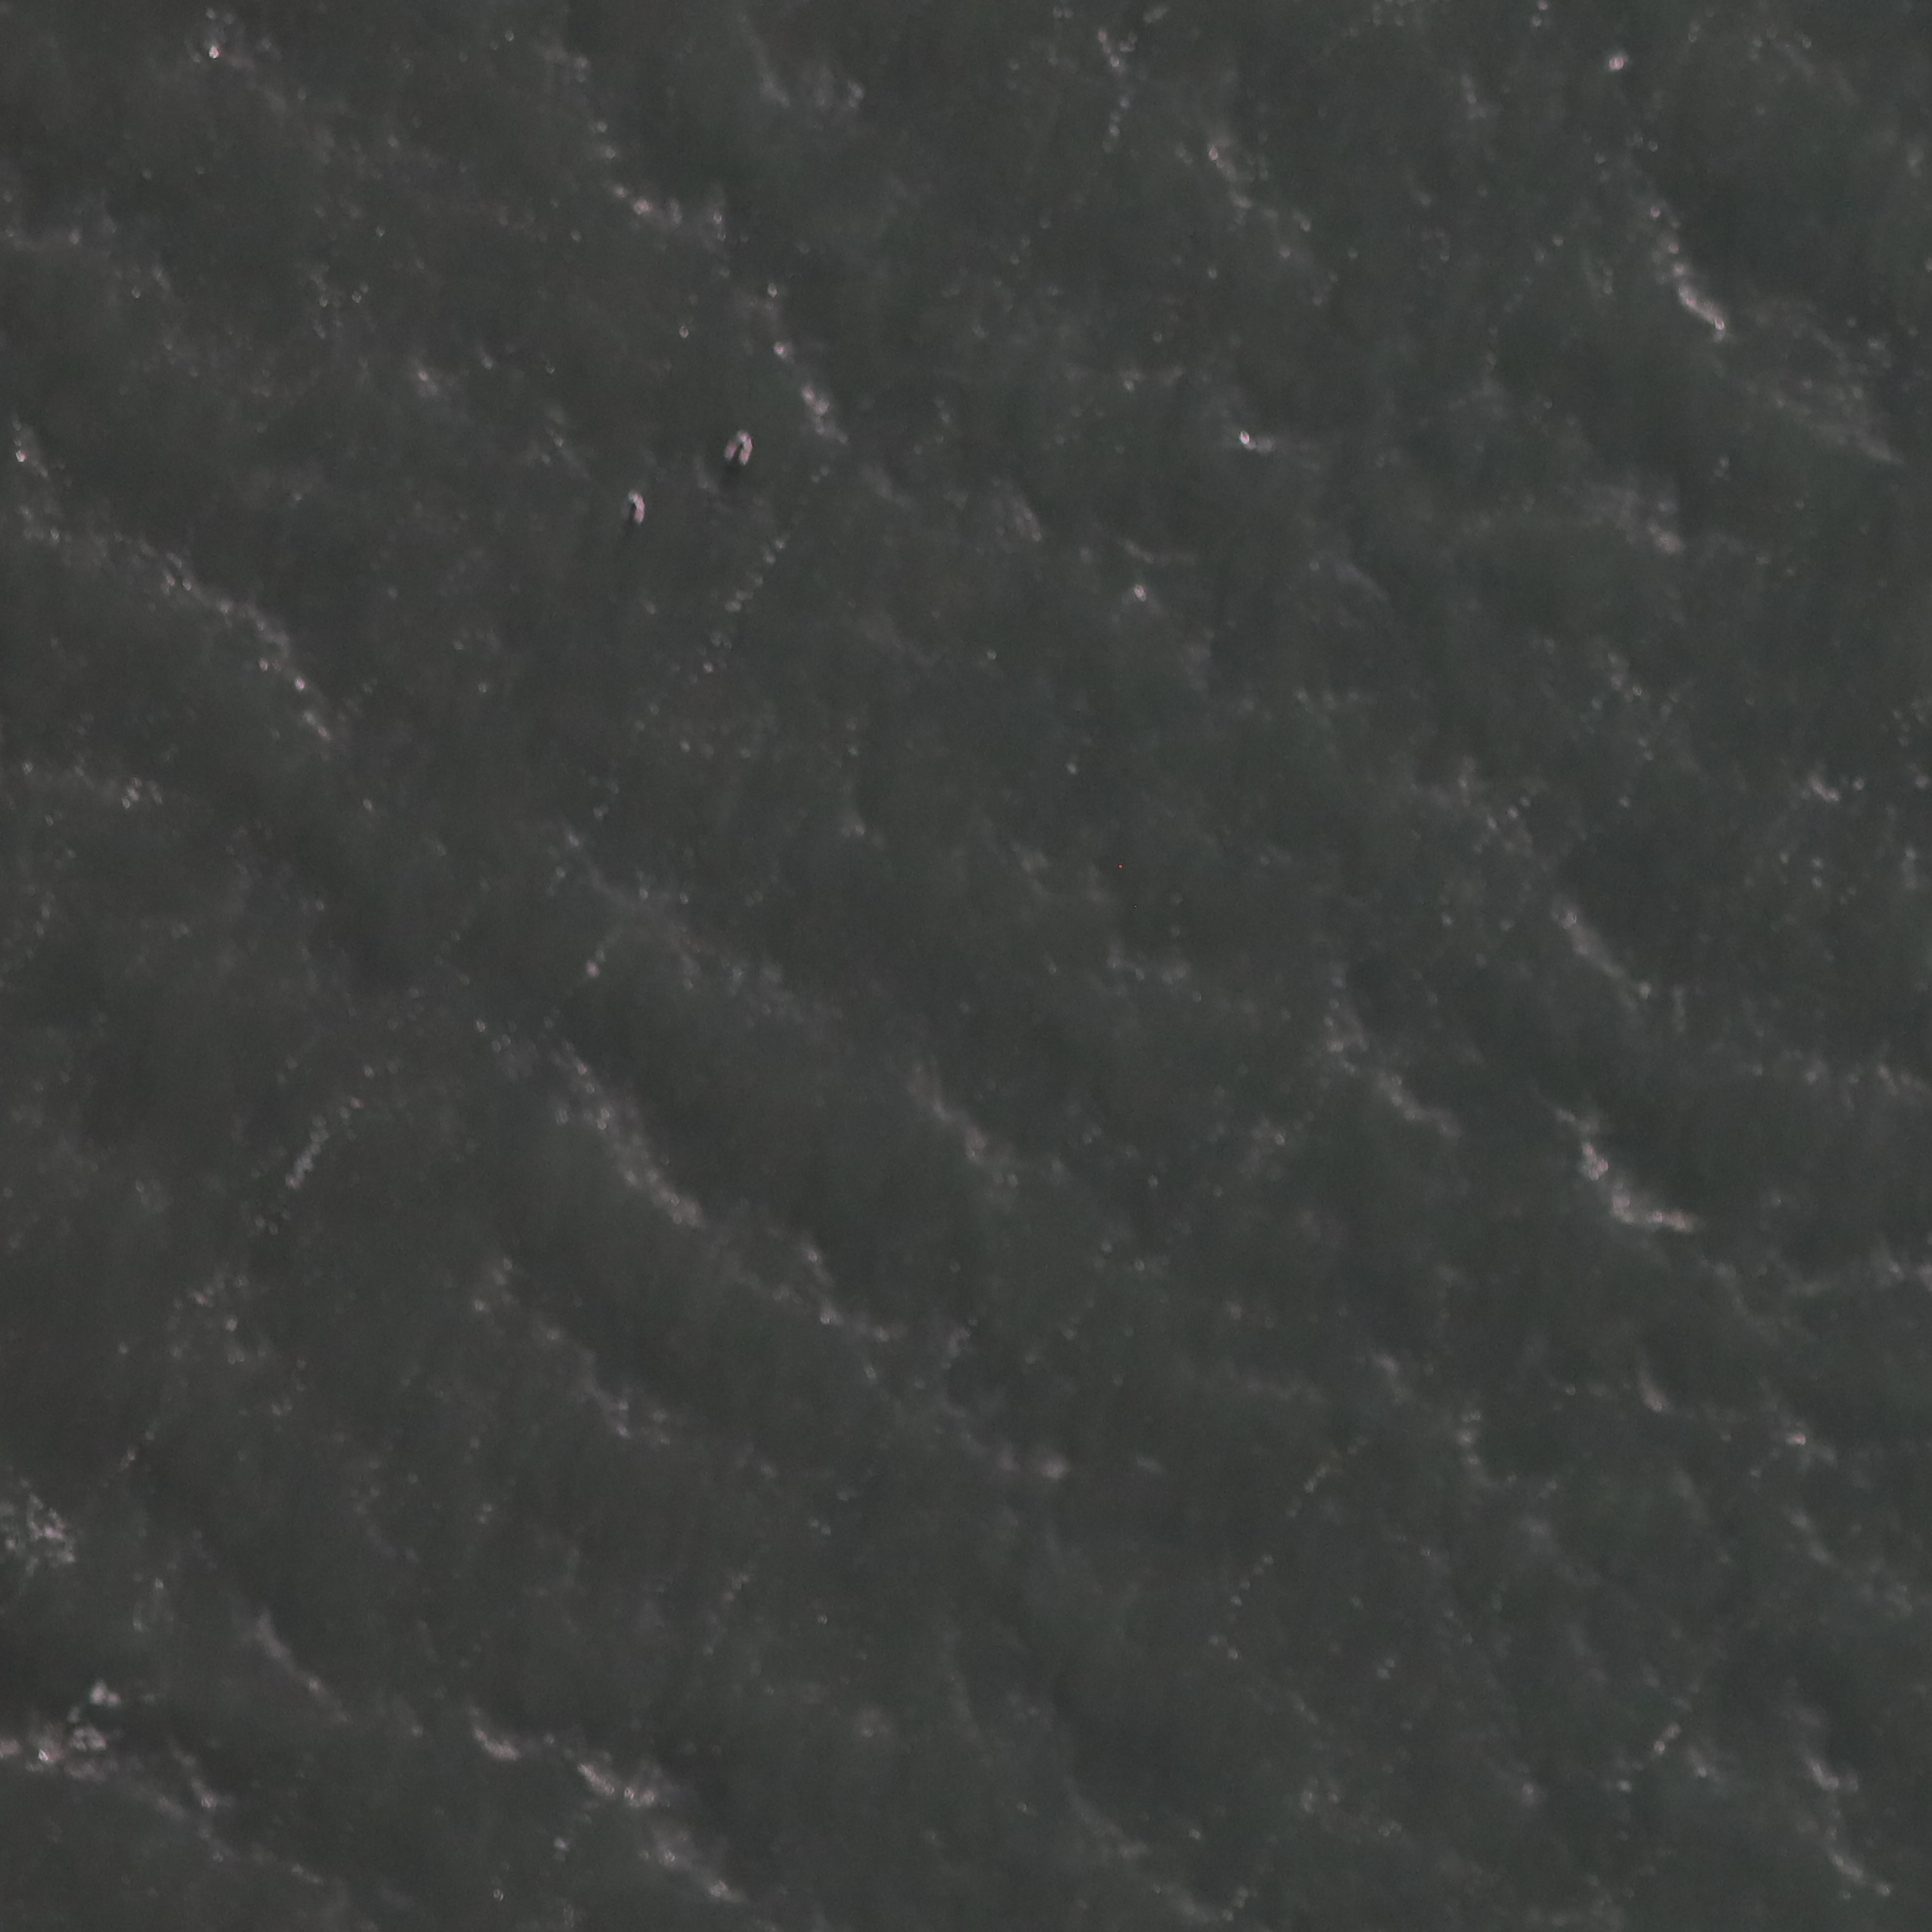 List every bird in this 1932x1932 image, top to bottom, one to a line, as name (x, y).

brant (734, 459)
brant (632, 507)